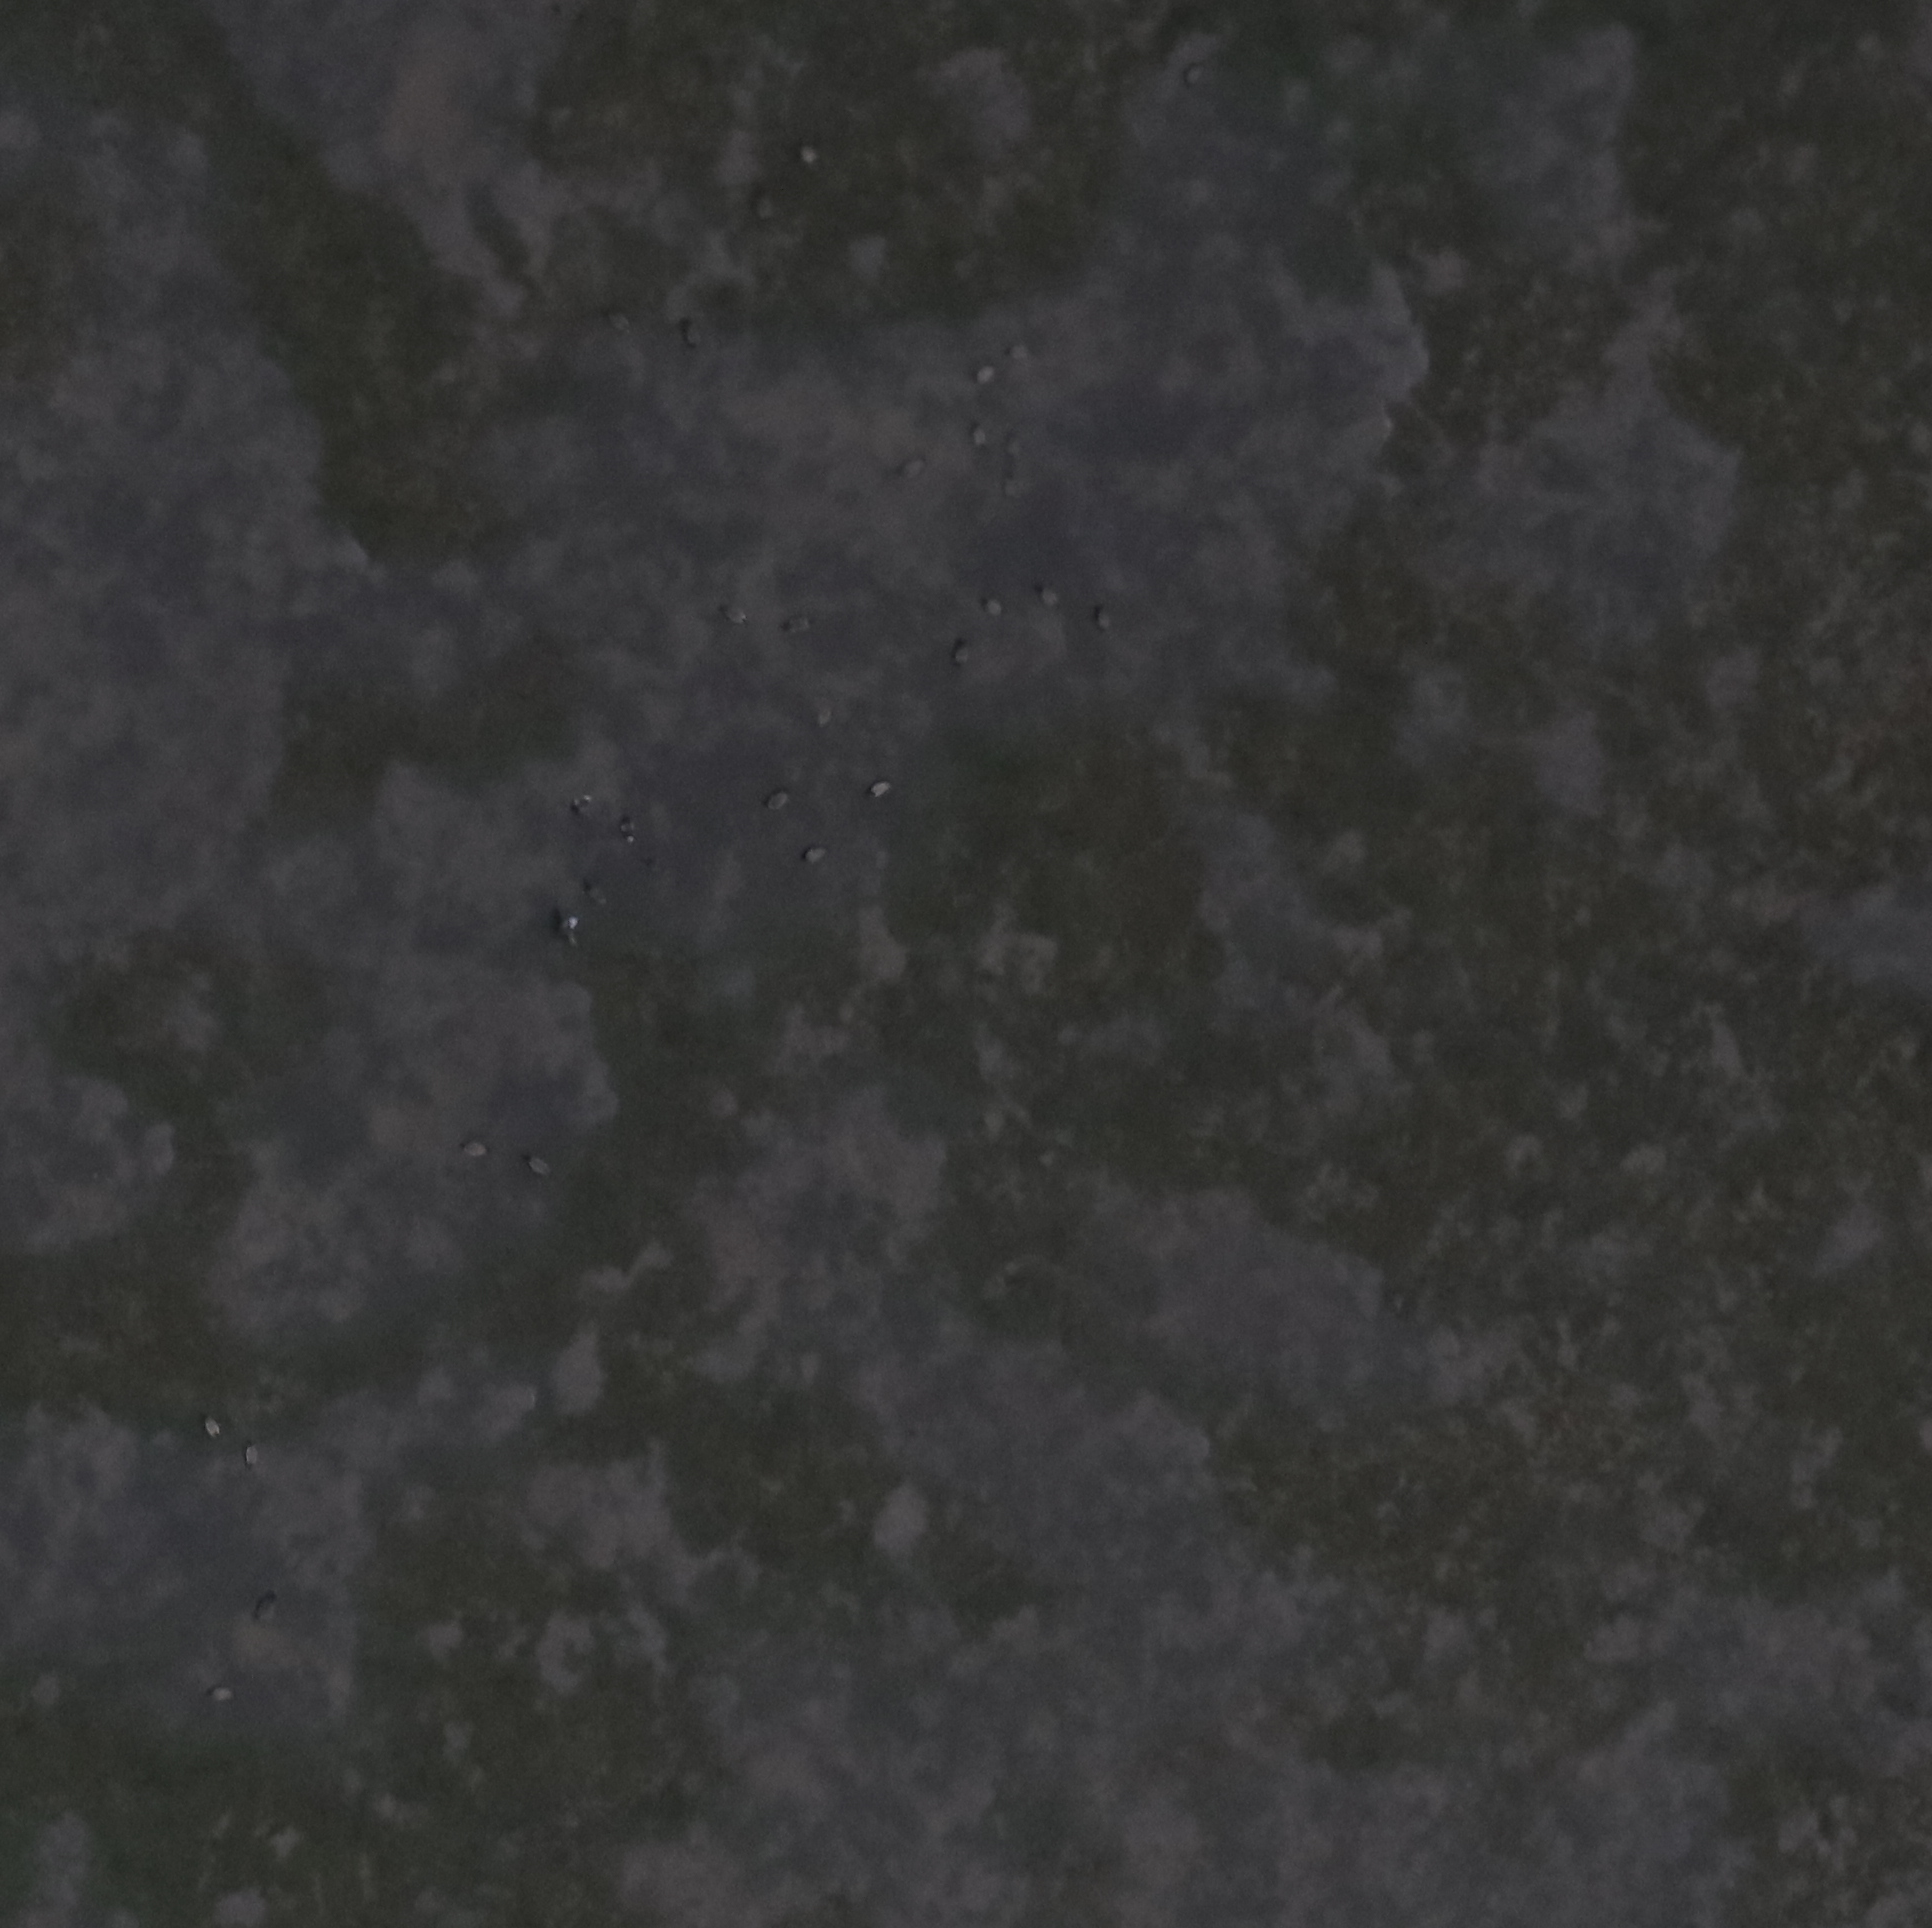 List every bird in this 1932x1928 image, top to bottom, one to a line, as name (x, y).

Canada goose (1199, 78)
Canada goose (817, 159)
Canada goose (770, 204)
Canada goose (613, 314)
Canada goose (690, 323)
Canada goose (1017, 350)
Canada goose (988, 374)
Canada goose (982, 426)
Canada goose (1008, 446)
Canada goose (918, 462)
Canada goose (1051, 592)
Canada goose (993, 602)
Canada goose (1104, 611)
Canada goose (742, 619)
Canada goose (803, 629)
Canada goose (965, 655)
Canada goose (831, 716)
Canada goose (891, 783)
Canada goose (784, 800)
brant (573, 804)
brant (625, 830)
Canada goose (817, 853)
brant (652, 861)
brant (593, 890)
brant (571, 921)
Canada goose (475, 1146)
Canada goose (546, 1161)
Canada goose (213, 1428)
Canada goose (253, 1464)
Canada goose (266, 1618)
Canada goose (229, 1698)